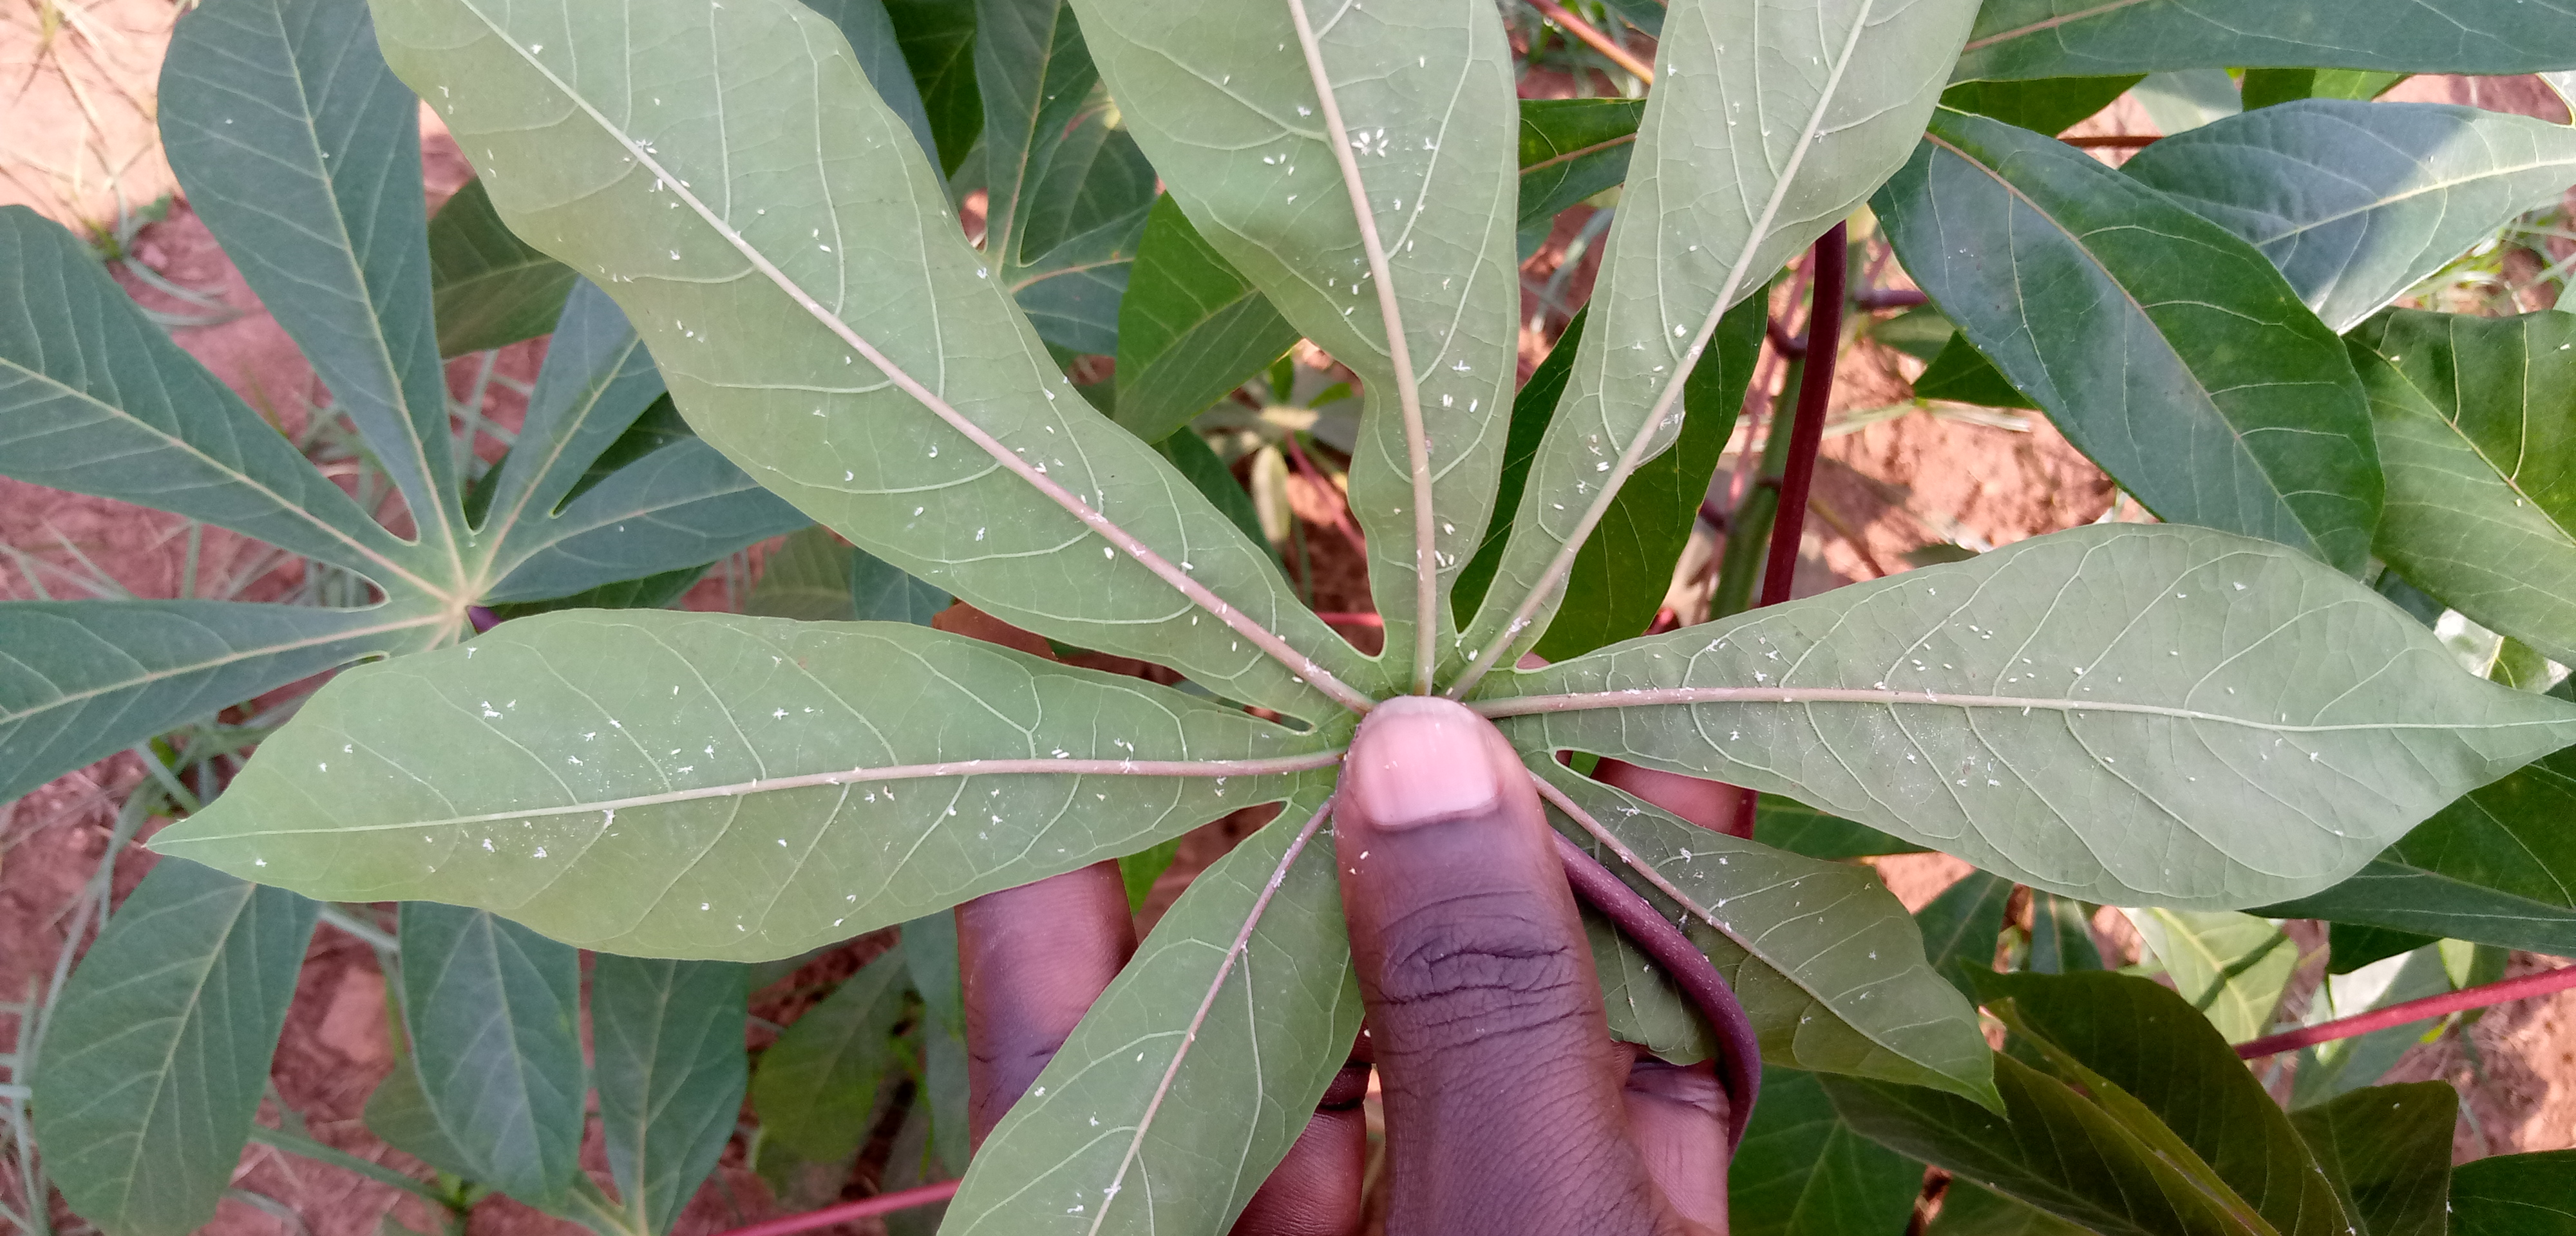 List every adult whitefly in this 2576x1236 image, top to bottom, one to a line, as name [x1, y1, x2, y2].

whitefly [529, 42, 548, 59]
whitefly [1810, 54, 1821, 69]
whitefly [1417, 55, 1430, 72]
whitefly [1665, 60, 1679, 79]
whitefly [1222, 73, 1235, 86]
whitefly [652, 94, 663, 110]
whitefly [1376, 126, 1387, 140]
whitefly [1757, 127, 1776, 139]
whitefly [1358, 129, 1371, 144]
whitefly [1422, 135, 1440, 154]
whitefly [1350, 139, 1365, 151]
whitefly [645, 145, 659, 156]
whitefly [1375, 145, 1390, 159]
whitefly [1278, 151, 1288, 166]
whitefly [1262, 154, 1275, 169]
whitefly [1285, 164, 1298, 178]
whitefly [654, 176, 668, 194]
whitefly [677, 177, 692, 191]
whitefly [1285, 191, 1301, 211]
whitefly [1392, 196, 1402, 215]
whitefly [754, 207, 770, 218]
whitefly [811, 227, 821, 239]
whitefly [1405, 238, 1417, 255]
whitefly [1687, 242, 1700, 256]
whitefly [819, 243, 831, 256]
whitefly [667, 247, 683, 264]
whitefly [975, 266, 998, 283]
whitefly [1350, 282, 1359, 298]
whitefly [1343, 304, 1356, 319]
whitefly [1671, 323, 1688, 340]
whitefly [685, 329, 697, 341]
whitefly [844, 354, 855, 367]
whitefly [1450, 359, 1473, 375]
whitefly [1650, 363, 1671, 373]
whitefly [1043, 387, 1059, 404]
whitefly [1441, 393, 1455, 410]
whitefly [1467, 397, 1482, 420]
whitefly [1044, 423, 1057, 437]
whitefly [927, 443, 942, 461]
whitefly [1050, 456, 1067, 469]
whitefly [1595, 458, 1611, 475]
whitefly [1032, 459, 1050, 476]
whitefly [842, 469, 856, 485]
whitefly [1079, 491, 1089, 507]
whitefly [1550, 501, 1569, 512]
whitefly [913, 504, 925, 521]
whitefly [1439, 521, 1459, 534]
whitefly [1102, 545, 1117, 562]
whitefly [1433, 548, 1446, 569]
whitefly [1446, 552, 1457, 566]
whitefly [1179, 558, 1197, 572]
whitefly [2230, 579, 2249, 594]
whitefly [1927, 585, 1940, 598]
whitefly [2173, 588, 2192, 602]
whitefly [1220, 603, 1229, 615]
whitefly [1189, 613, 1200, 627]
whitefly [1967, 623, 1980, 633]
whitefly [1274, 632, 1291, 646]
whitefly [1229, 639, 1238, 655]
whitefly [1920, 640, 1934, 652]
whitefly [461, 644, 481, 658]
whitefly [2165, 646, 2183, 657]
whitefly [1464, 647, 1481, 662]
whitefly [1764, 647, 1781, 662]
whitefly [2020, 655, 2033, 666]
whitefly [1940, 661, 1955, 671]
whitefly [1752, 666, 1768, 684]
whitefly [2070, 667, 2090, 677]
whitefly [2025, 671, 2036, 680]
whitefly [2114, 672, 2128, 688]
whitefly [1291, 674, 1306, 686]
whitefly [2004, 675, 2019, 684]
whitefly [1871, 679, 1886, 691]
whitefly [674, 681, 681, 701]
whitefly [2079, 684, 2092, 696]
whitefly [2225, 684, 2236, 698]
whitefly [1922, 685, 1940, 703]
whitefly [803, 703, 817, 716]
whitefly [2020, 703, 2033, 718]
whitefly [770, 706, 792, 720]
whitefly [484, 709, 507, 722]
whitefly [2278, 711, 2288, 724]
whitefly [609, 716, 624, 733]
whitefly [1728, 727, 1740, 744]
whitefly [580, 729, 598, 742]
whitefly [2271, 736, 2285, 749]
whitefly [1123, 740, 1137, 754]
whitefly [341, 742, 355, 757]
whitefly [703, 743, 718, 758]
whitefly [1050, 745, 1065, 754]
whitefly [668, 748, 682, 756]
whitefly [2305, 749, 2321, 764]
whitefly [1902, 751, 1923, 767]
whitefly [2259, 751, 2270, 762]
whitefly [1056, 752, 1072, 760]
whitefly [2101, 753, 2117, 767]
whitefly [565, 754, 586, 768]
whitefly [968, 757, 985, 770]
whitefly [317, 759, 330, 774]
whitefly [2185, 774, 2197, 787]
whitefly [1213, 776, 1228, 785]
whitefly [1985, 776, 2005, 791]
whitefly [1953, 776, 1971, 789]
whitefly [882, 783, 899, 803]
whitefly [990, 786, 1001, 798]
whitefly [1212, 787, 1225, 802]
whitefly [862, 789, 877, 807]
whitefly [1095, 789, 1106, 805]
whitefly [948, 803, 962, 821]
whitefly [603, 807, 618, 834]
whitefly [990, 812, 1005, 829]
whitefly [481, 834, 500, 857]
whitefly [775, 834, 790, 850]
whitefly [532, 845, 554, 859]
whitefly [842, 893, 862, 905]
whitefly [698, 901, 713, 916]
whitefly [831, 917, 848, 928]
whitefly [1135, 1049, 1150, 1067]
whitefly [1033, 1084, 1047, 1100]
whitefly [1088, 1113, 1104, 1129]
whitefly [1065, 1203, 1086, 1217]